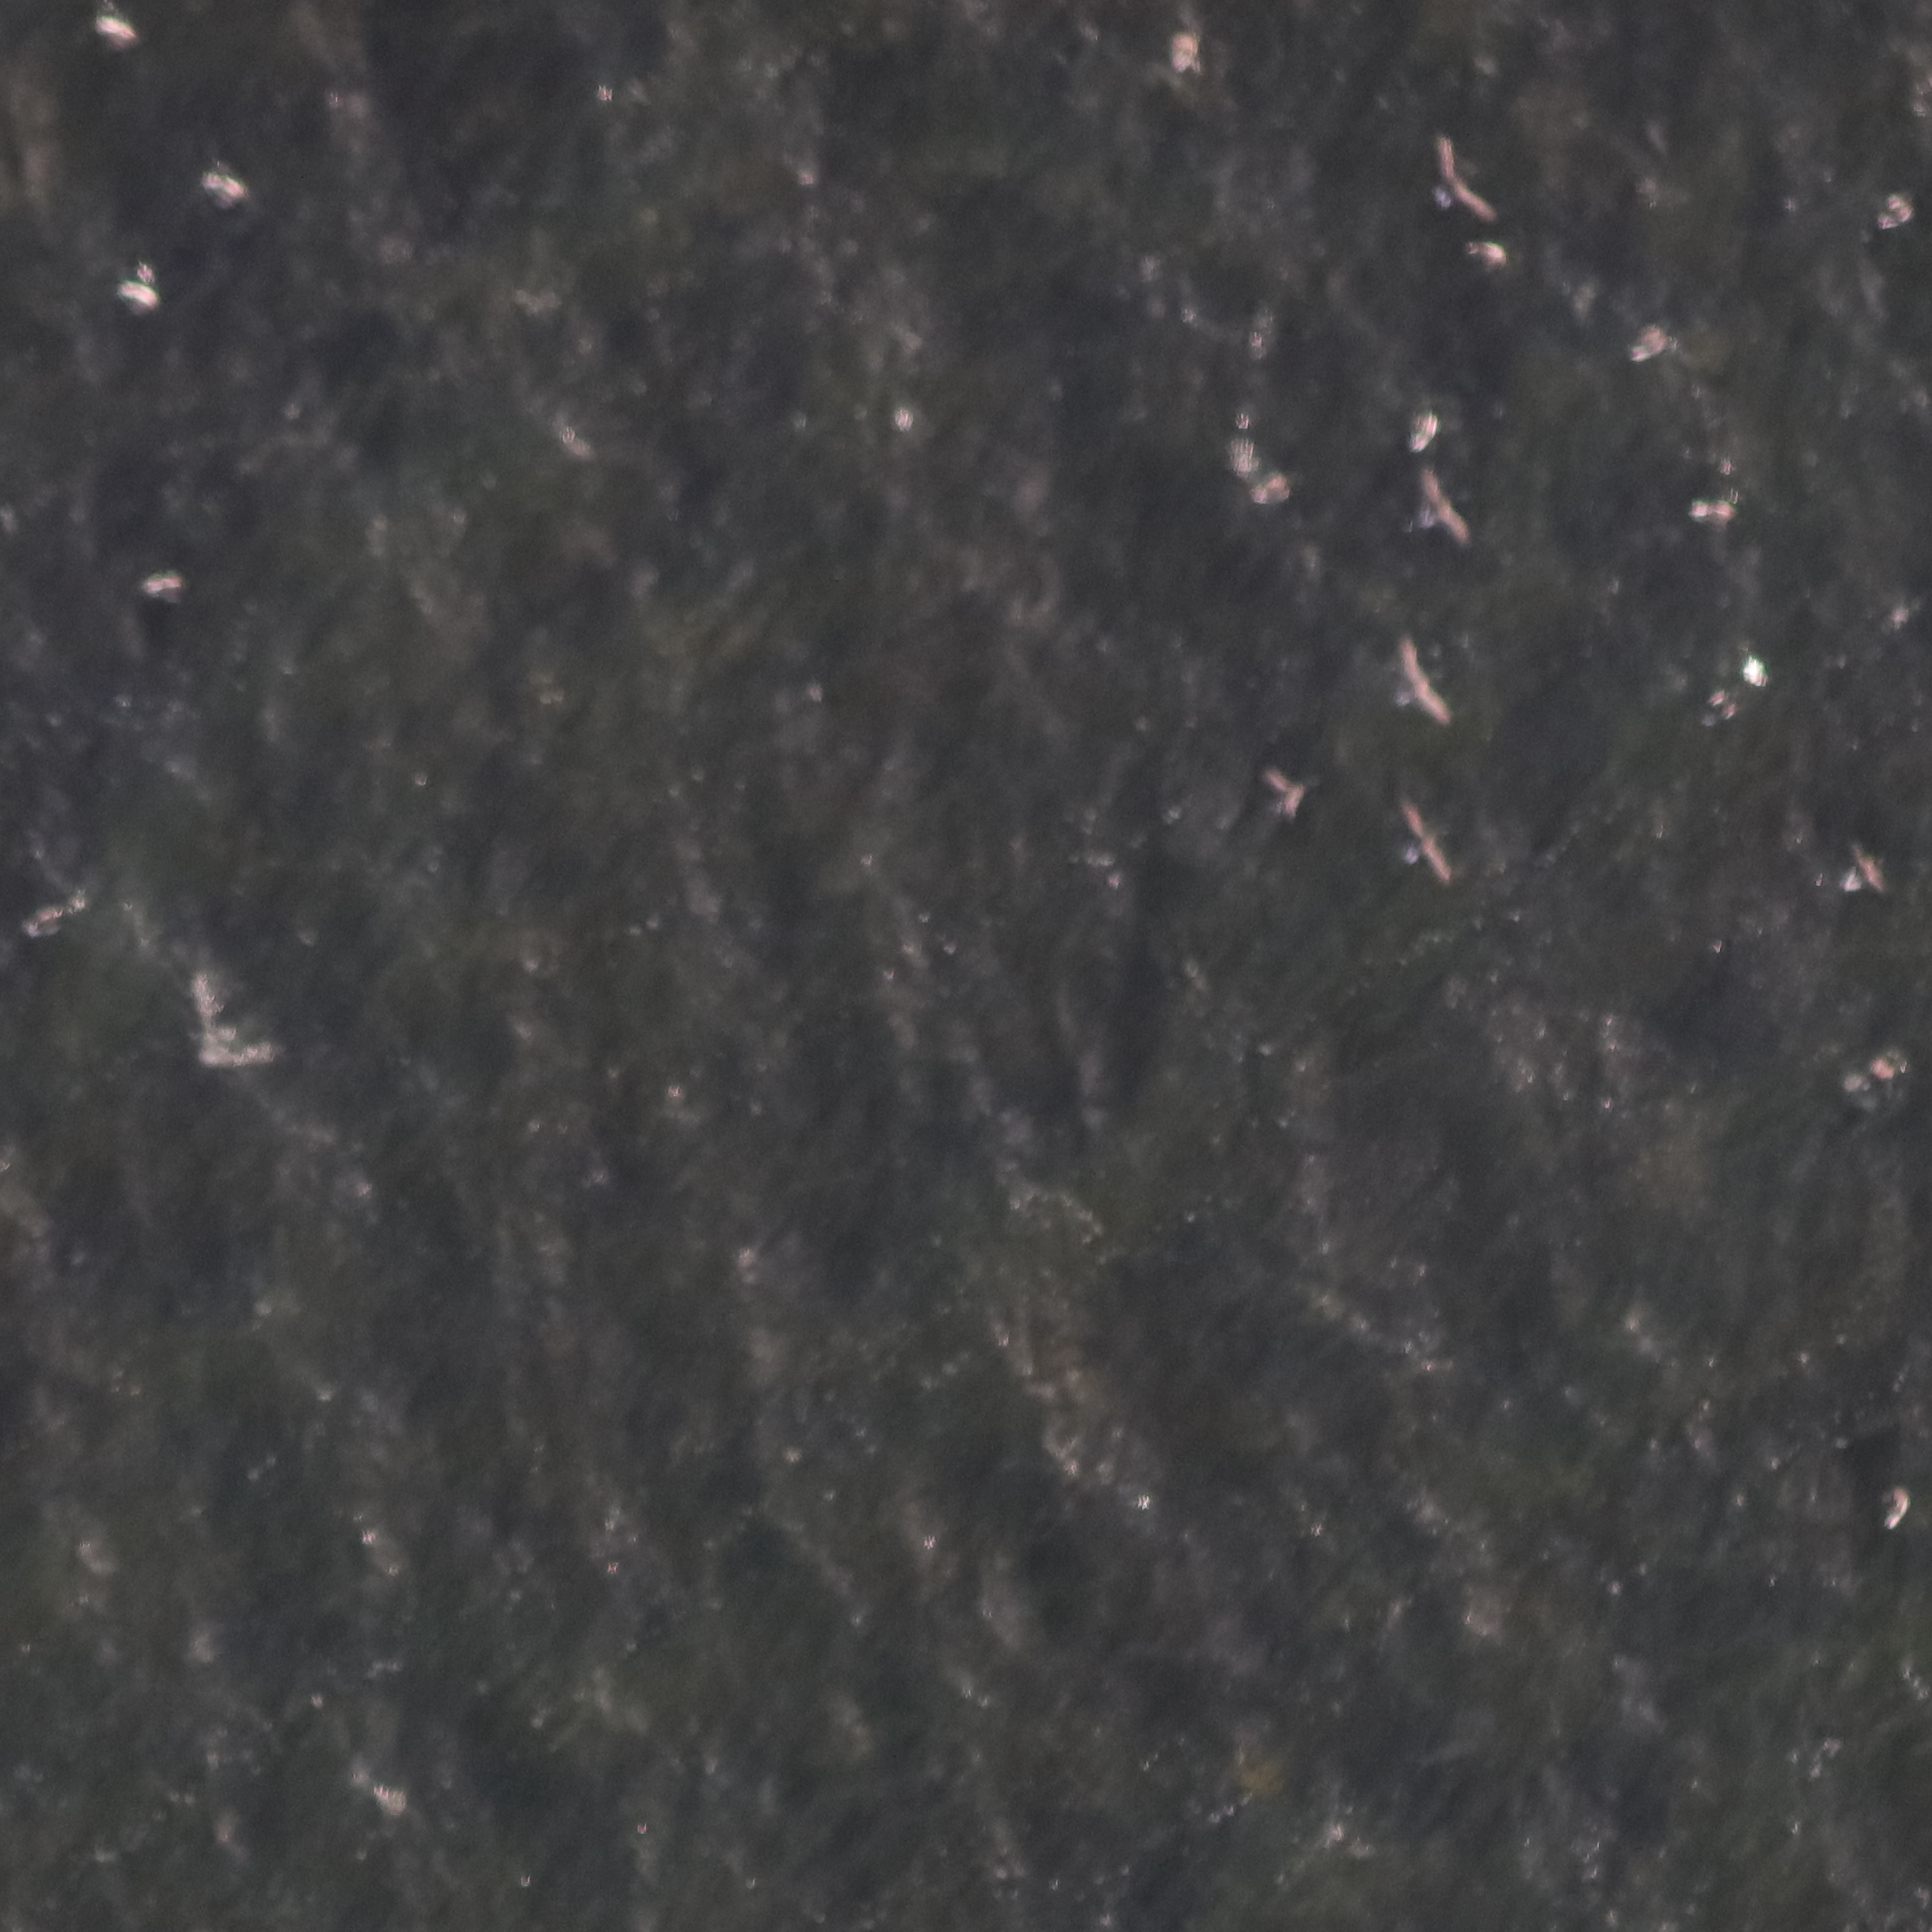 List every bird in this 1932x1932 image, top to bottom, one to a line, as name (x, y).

brant (119, 36)
brant (1182, 54)
brant (1452, 189)
brant (220, 190)
brant (1897, 212)
brant (1484, 254)
brant (148, 301)
brant (1651, 343)
brant (1425, 433)
brant (1289, 485)
brant (1441, 511)
brant (1711, 516)
brant (165, 594)
brant (1418, 682)
brant (1714, 707)
brant (1290, 794)
brant (1418, 844)
brant (1869, 867)
brant (48, 926)
brant (1877, 1069)
brant (1892, 1499)